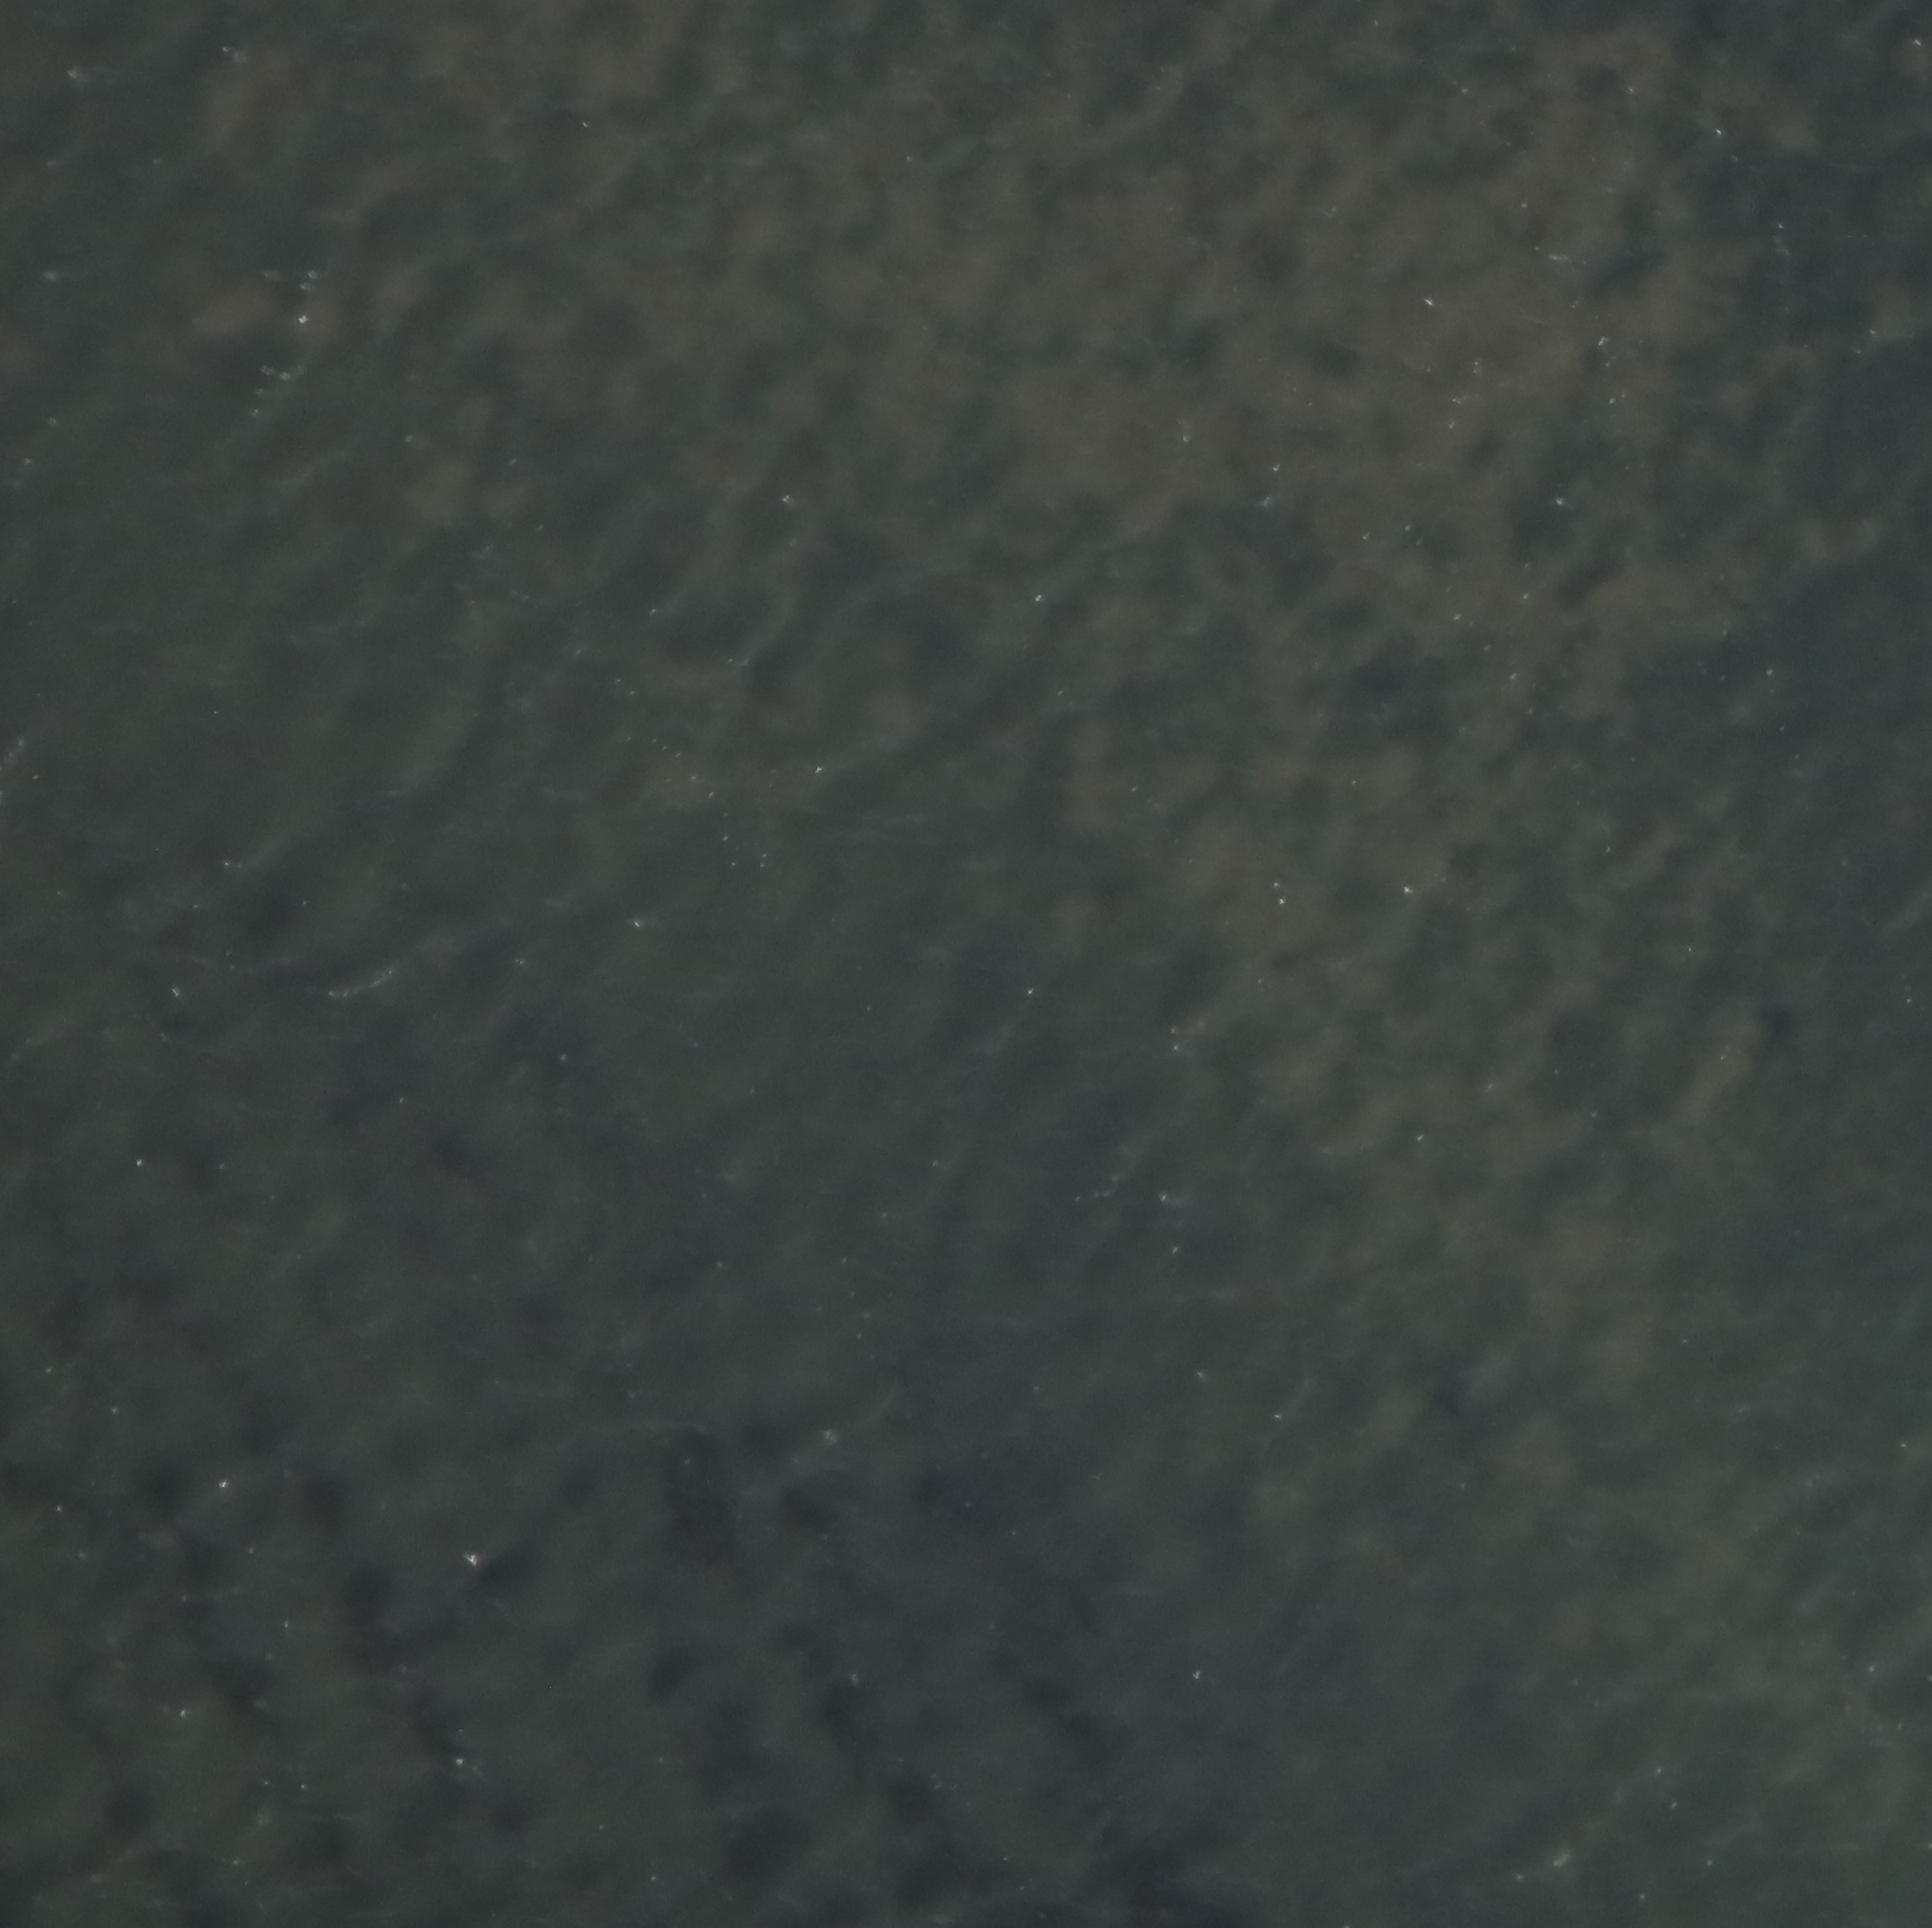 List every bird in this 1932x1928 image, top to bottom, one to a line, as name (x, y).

None